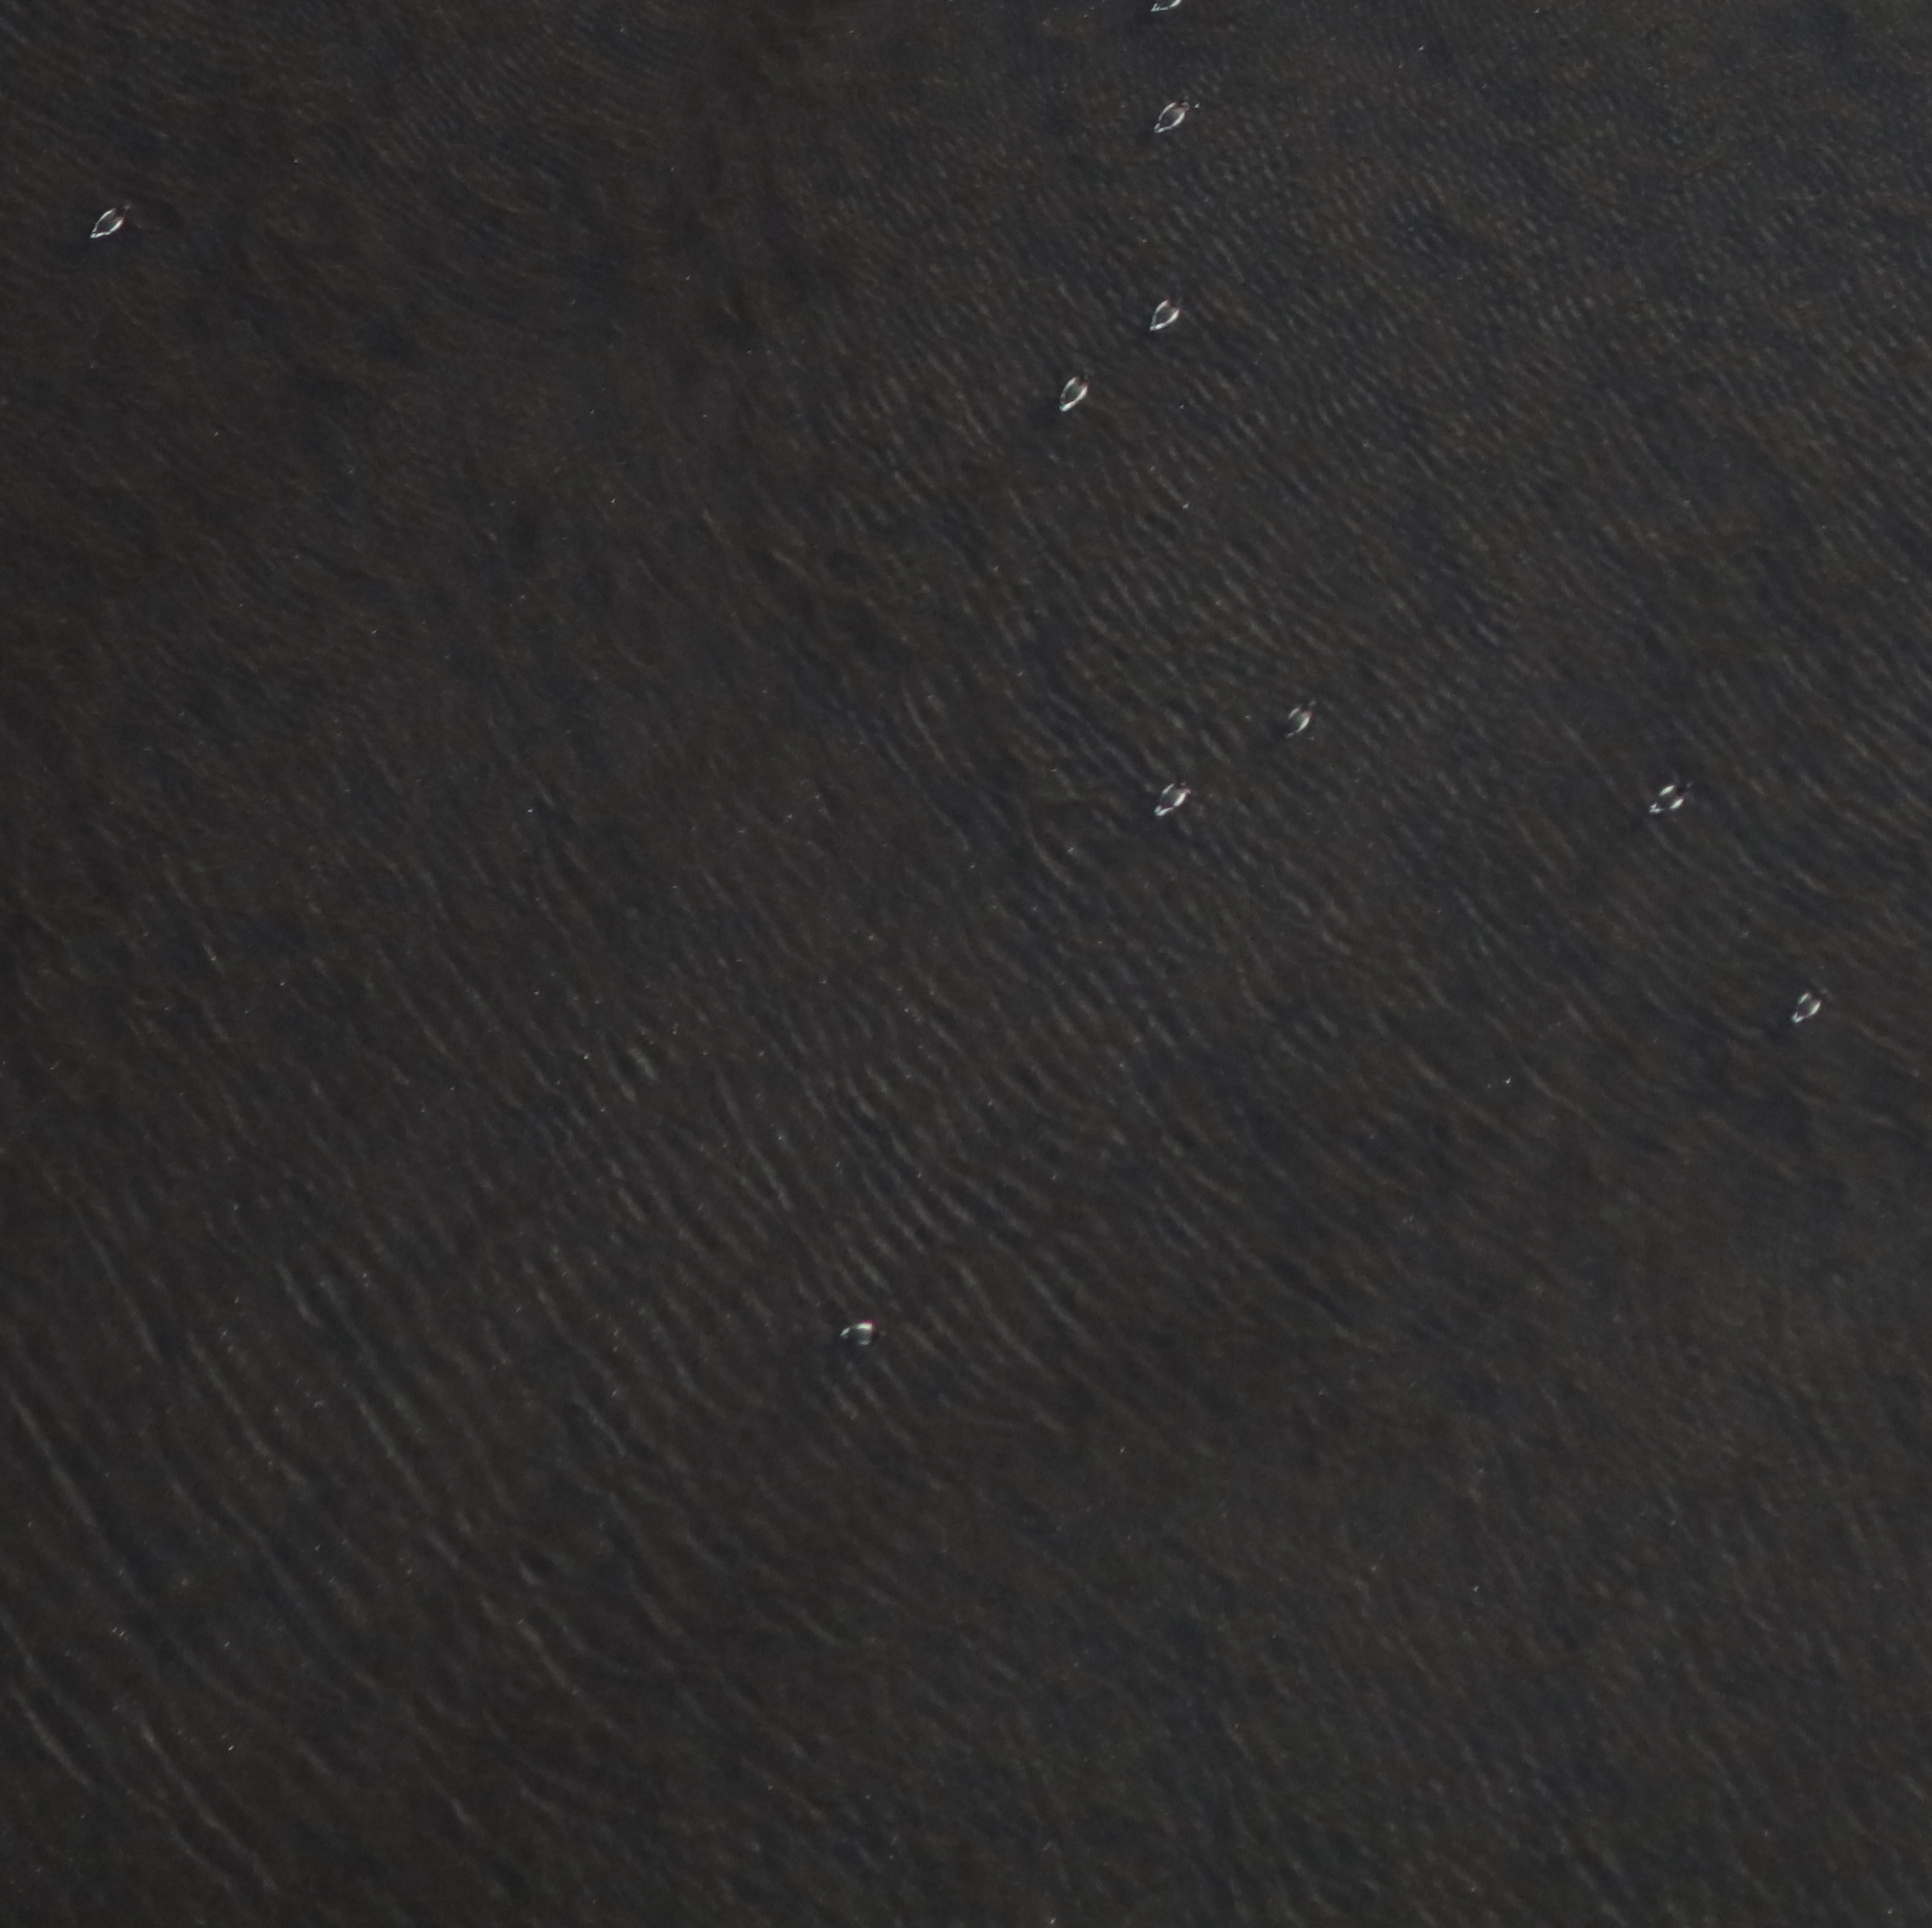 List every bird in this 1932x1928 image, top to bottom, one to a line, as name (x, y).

brant (1168, 0)
brant (1173, 117)
brant (110, 222)
brant (1165, 314)
brant (1074, 392)
brant (1298, 719)
brant (1174, 798)
brant (1671, 799)
brant (1807, 1005)
brant (861, 1331)